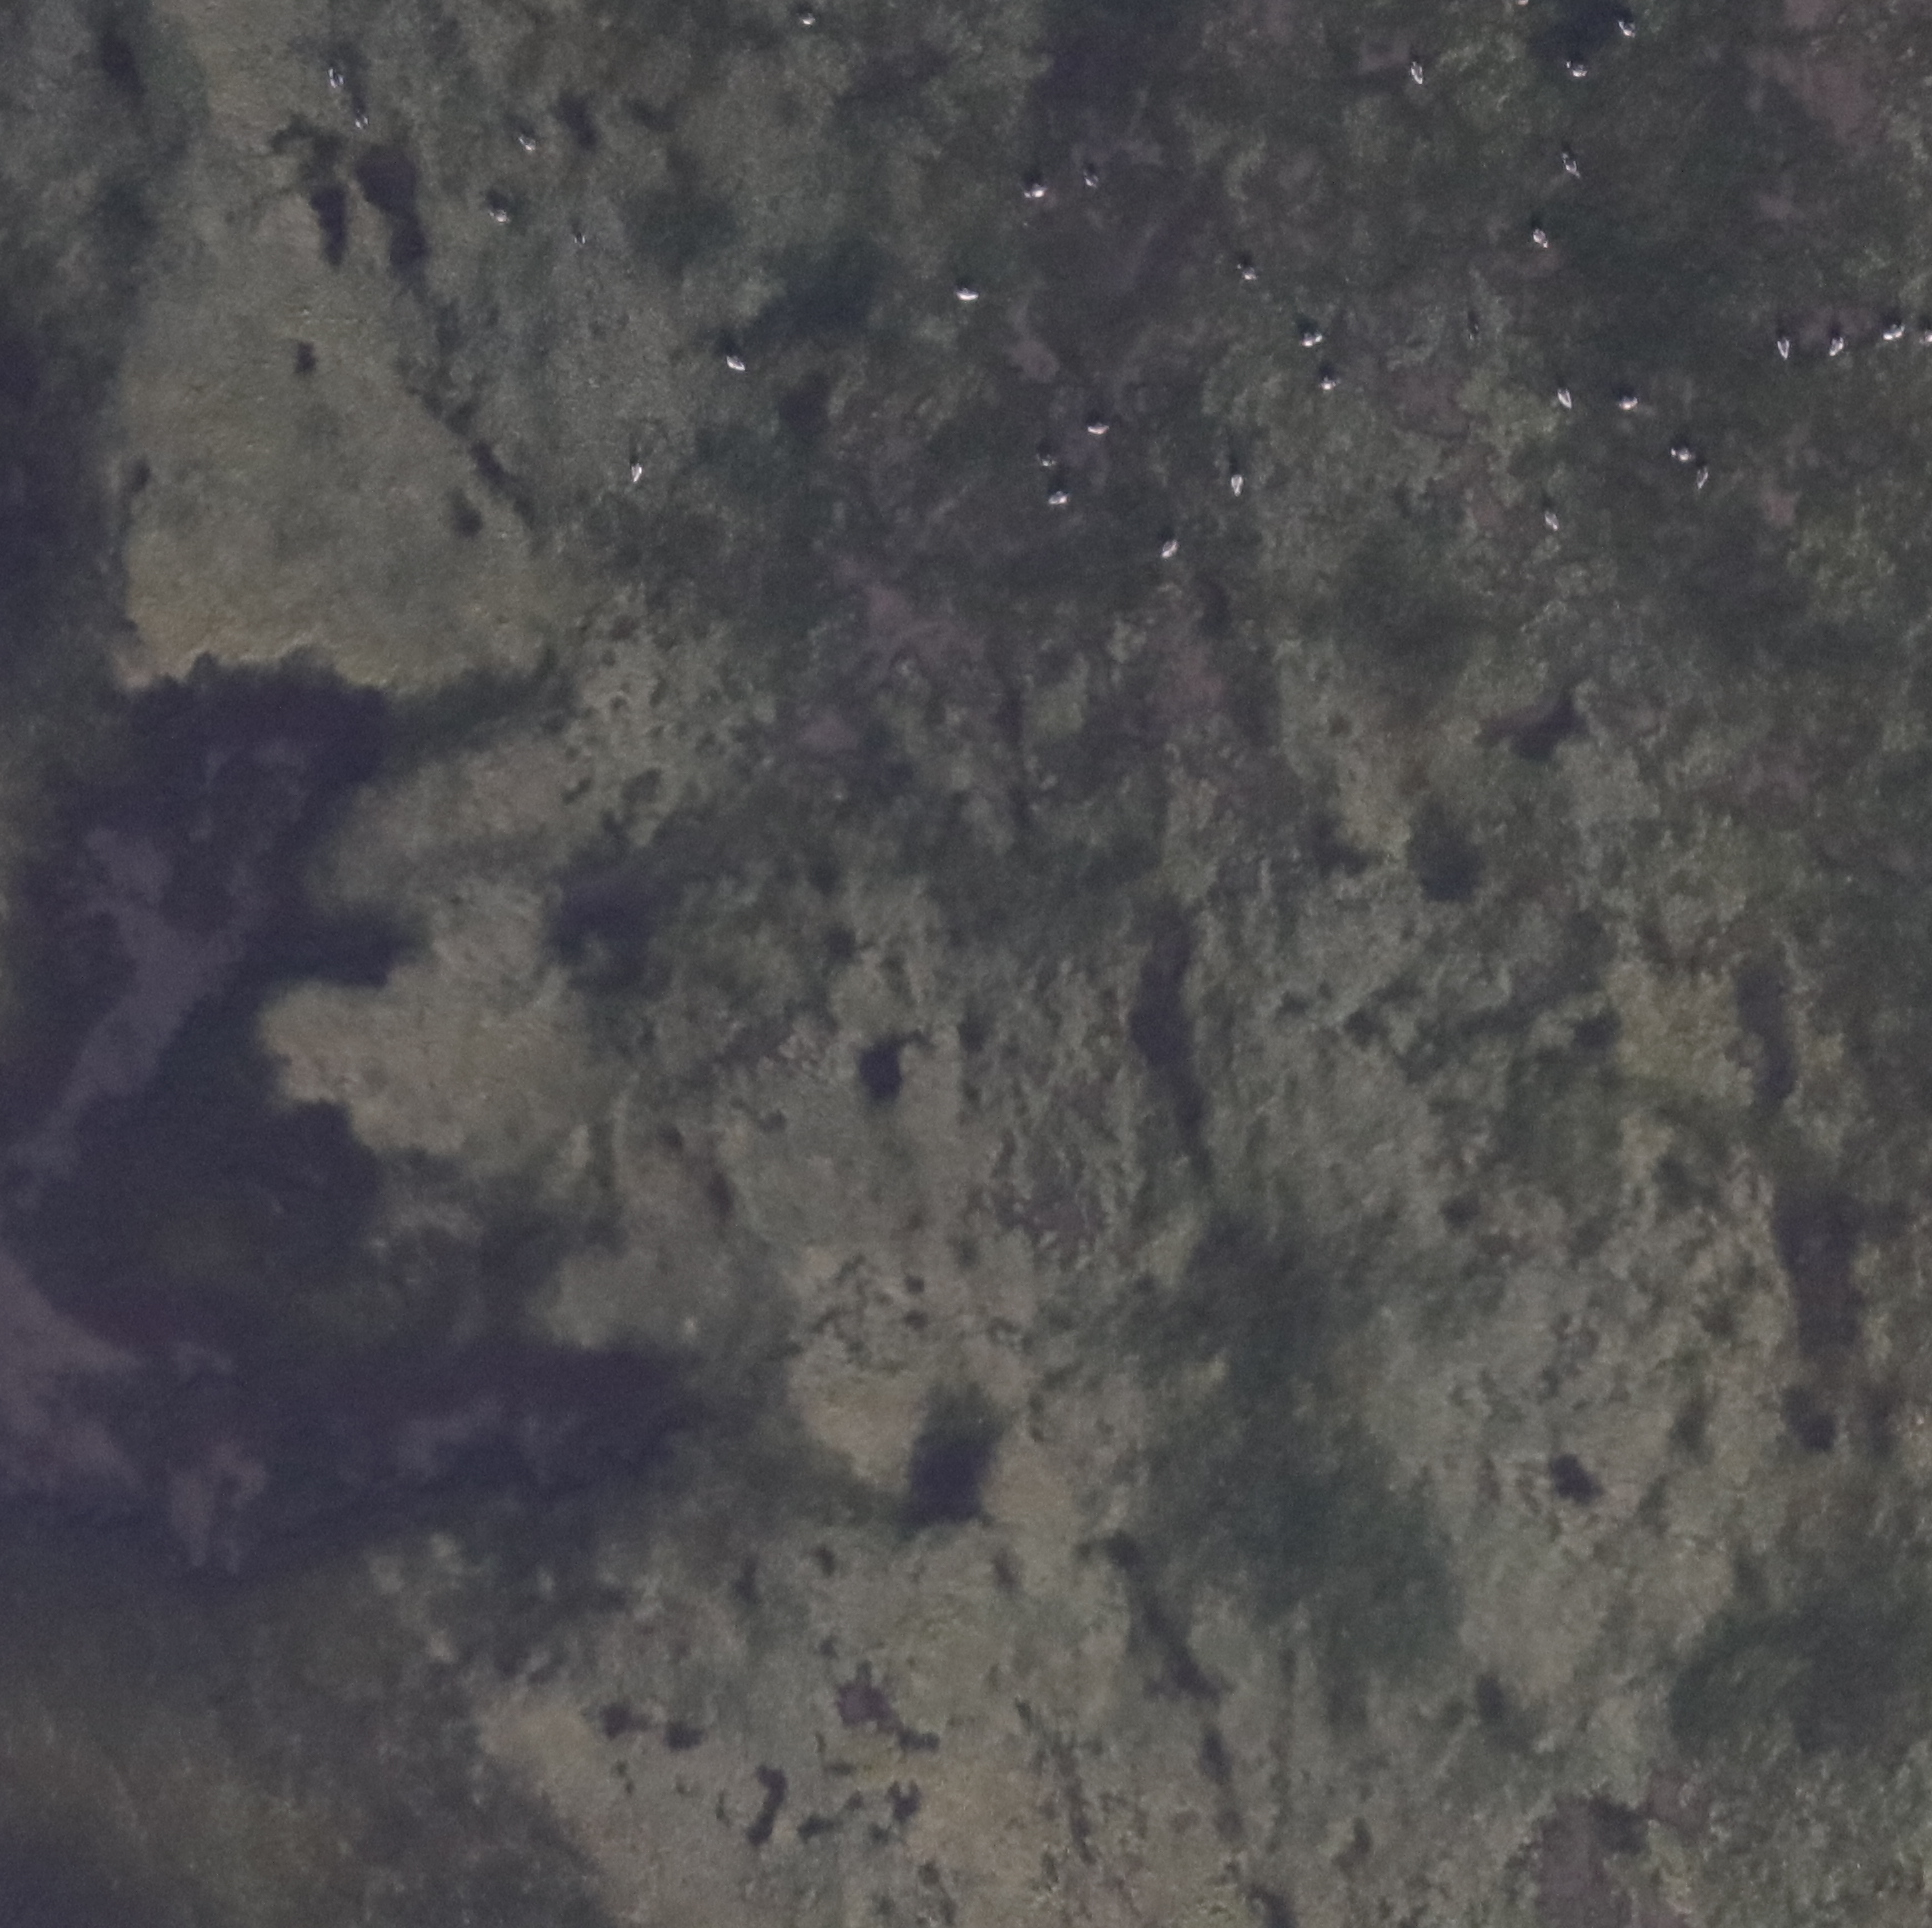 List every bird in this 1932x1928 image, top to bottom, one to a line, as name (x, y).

brant (815, 19)
brant (1629, 21)
brant (1577, 67)
brant (1422, 76)
brant (345, 81)
brant (374, 129)
brant (527, 155)
brant (1577, 160)
brant (1101, 191)
brant (1043, 196)
brant (502, 215)
brant (1545, 232)
brant (584, 237)
brant (1249, 275)
brant (966, 286)
brant (1893, 327)
brant (1477, 333)
brant (1929, 339)
brant (1318, 343)
brant (1788, 346)
brant (1834, 352)
brant (738, 363)
brant (1326, 384)
brant (1565, 393)
brant (1627, 406)
brant (1101, 431)
brant (1686, 459)
brant (1054, 460)
brant (642, 471)
brant (1711, 481)
brant (1237, 484)
brant (1059, 500)
brant (1548, 517)
brant (1167, 548)